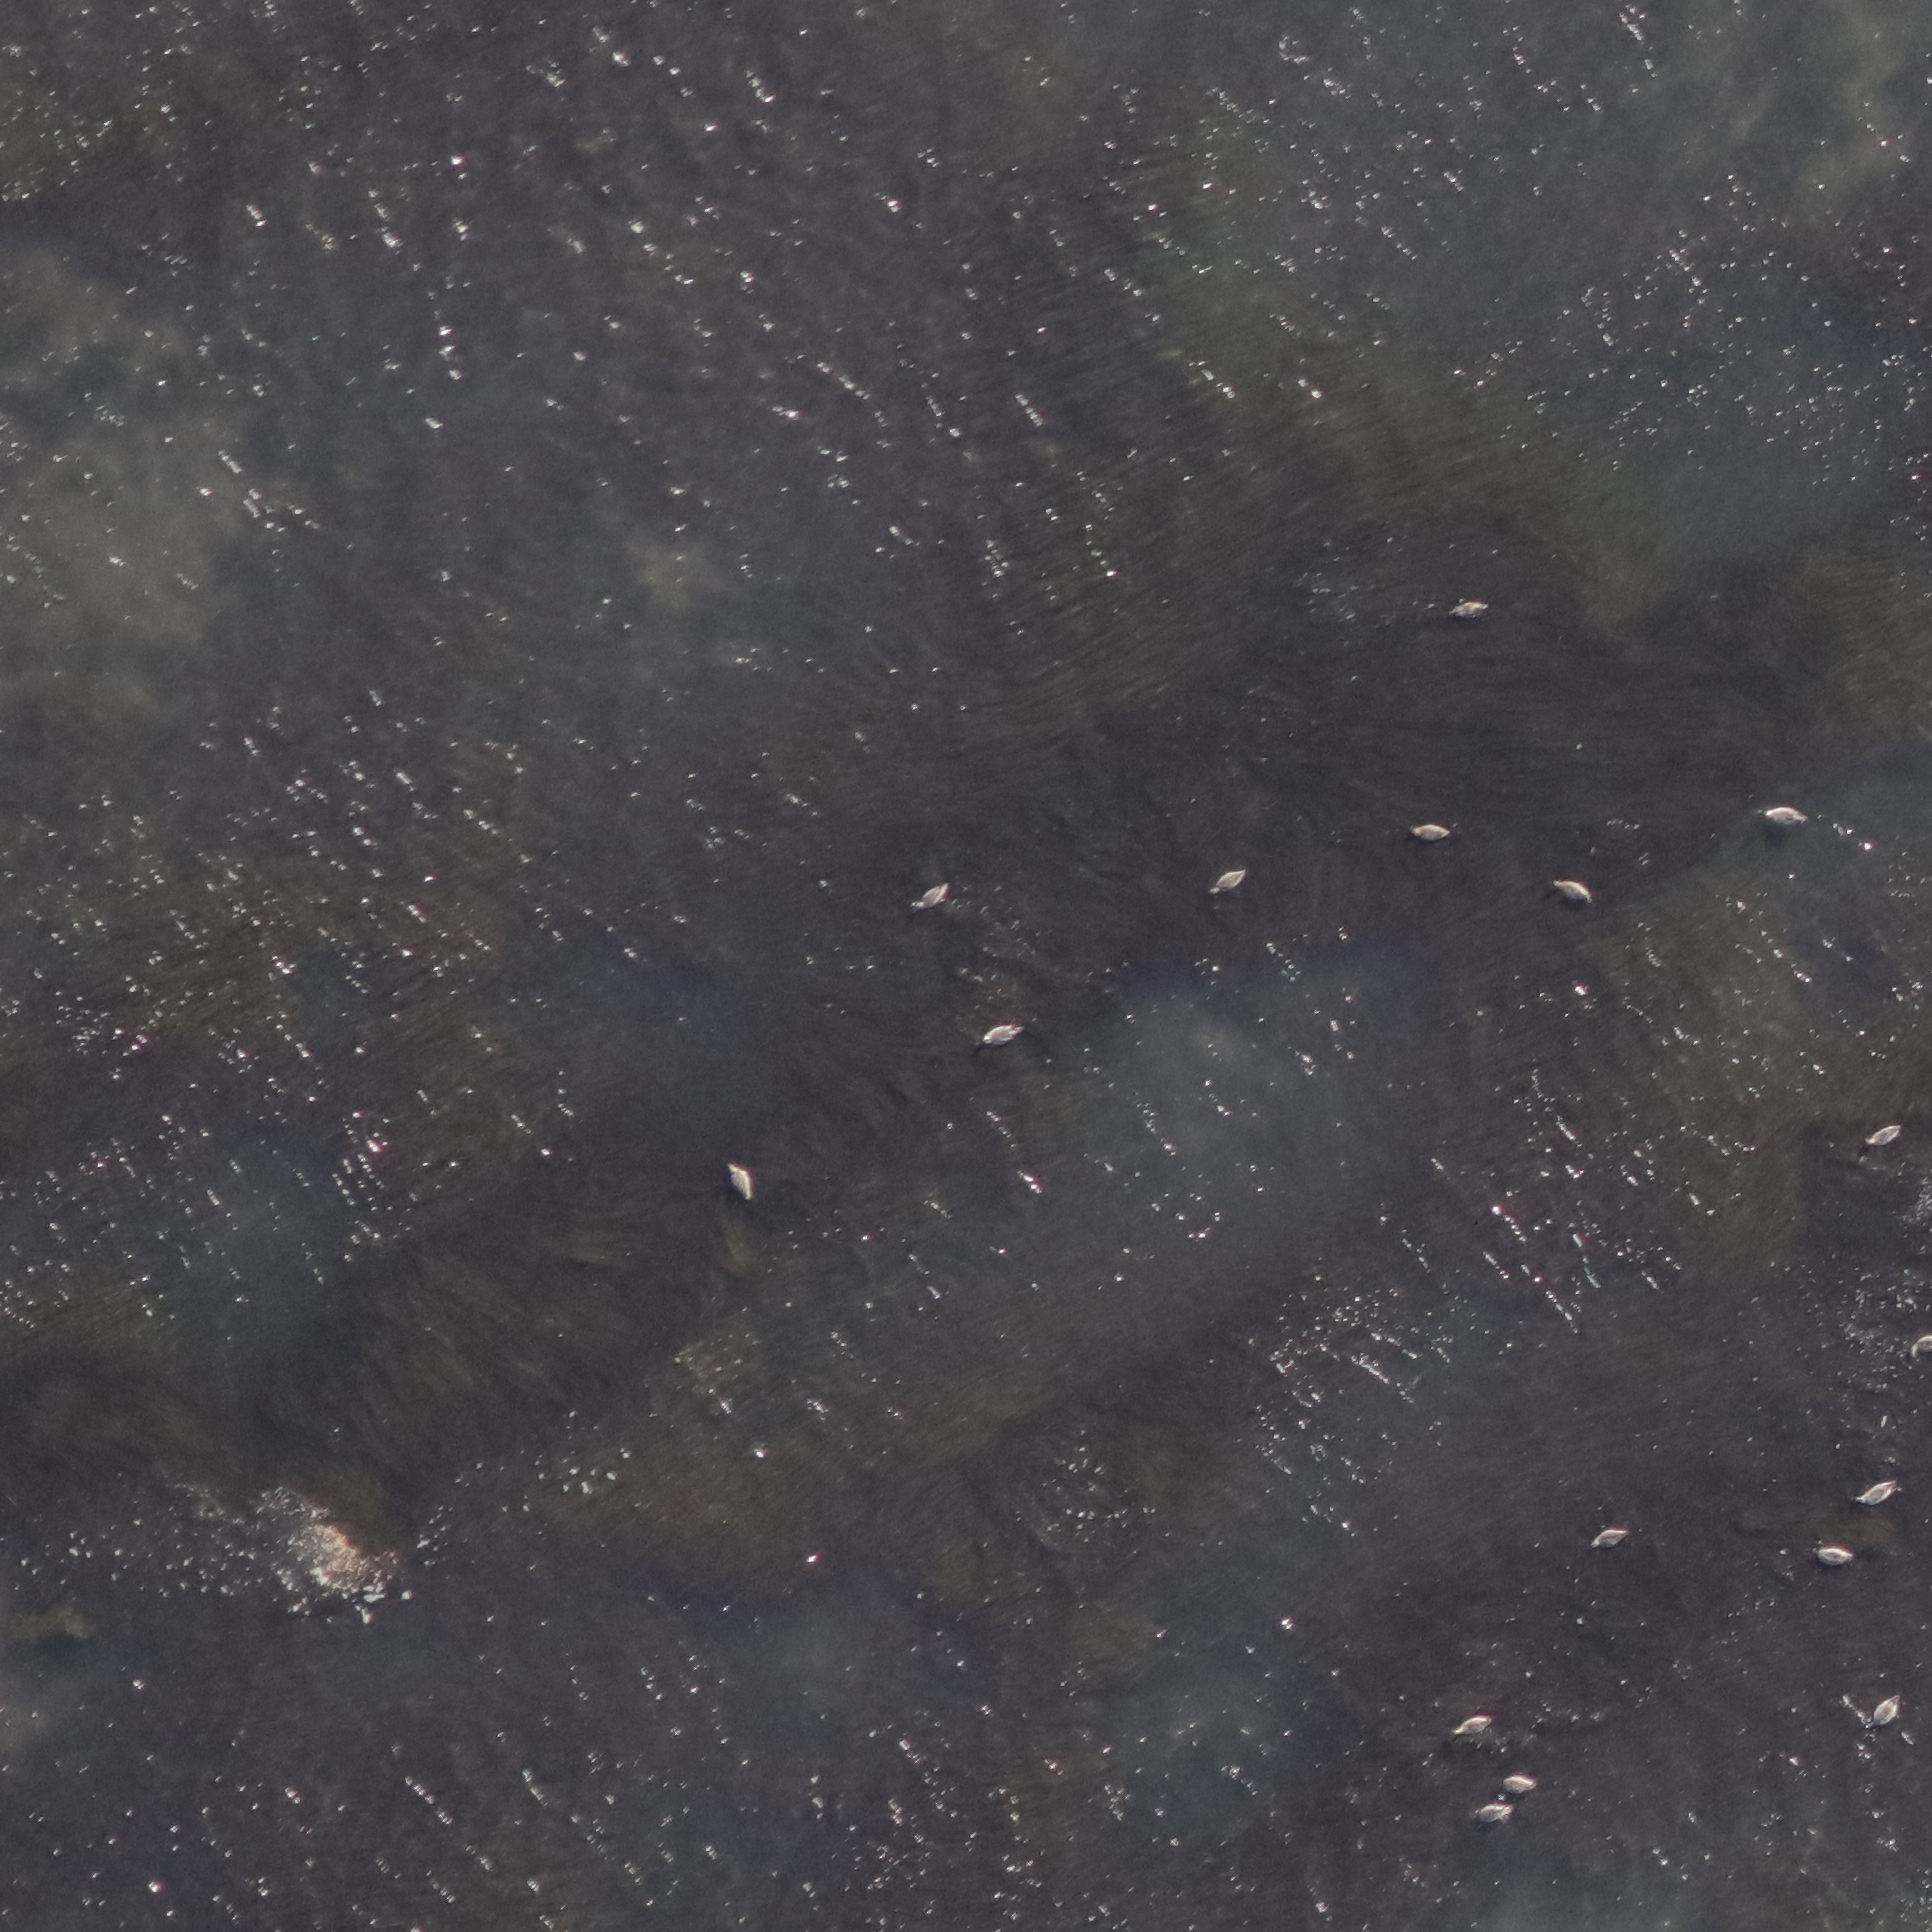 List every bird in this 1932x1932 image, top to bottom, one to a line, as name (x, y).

other bird (1471, 604)
other bird (1777, 822)
other bird (1430, 835)
other bird (1229, 882)
other bird (1576, 897)
other bird (931, 900)
other bird (1002, 1038)
other bird (1881, 1134)
other bird (750, 1182)
other bird (1927, 1338)
other bird (1883, 1487)
other bird (1613, 1547)
other bird (1831, 1556)
other bird (1888, 1714)
other bird (1475, 1725)
other bird (1530, 1779)
other bird (1489, 1811)